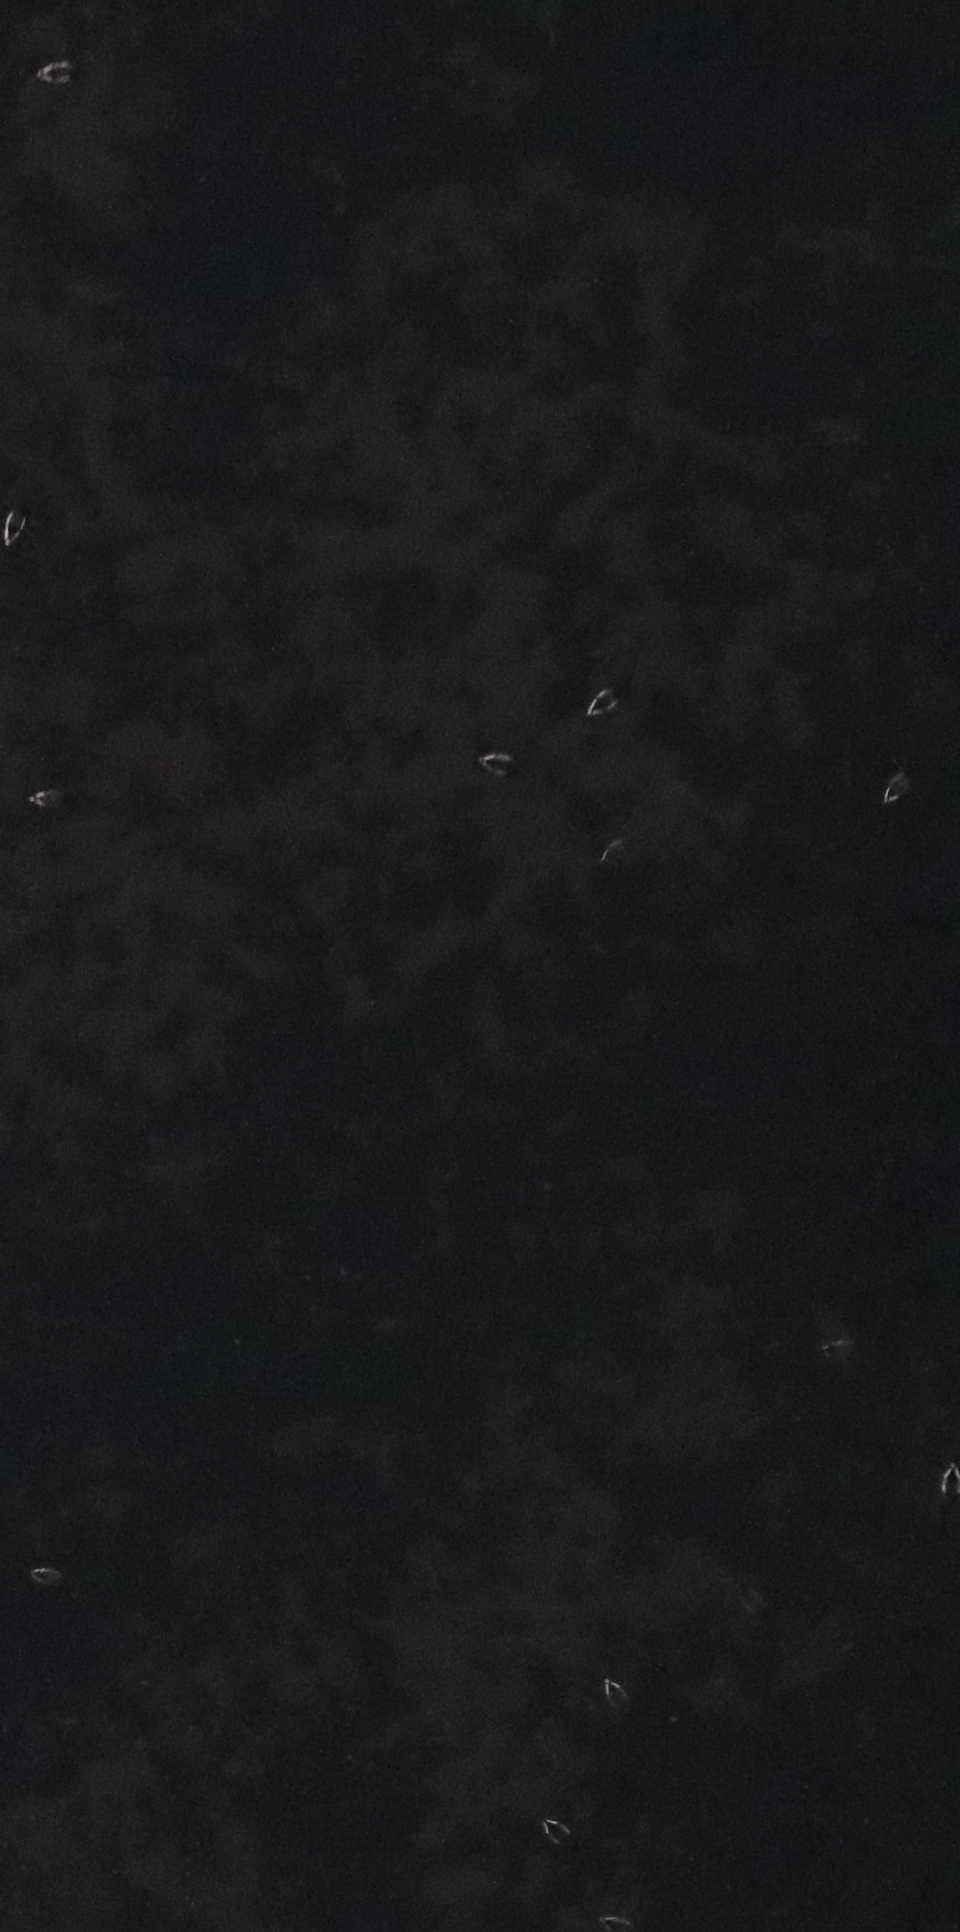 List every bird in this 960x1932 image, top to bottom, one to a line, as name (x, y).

brant (57, 74)
brant (16, 525)
brant (604, 702)
brant (496, 764)
brant (899, 787)
brant (50, 797)
brant (618, 850)
brant (838, 1347)
brant (951, 1484)
brant (46, 1577)
brant (617, 1695)
brant (560, 1833)
brant (620, 1926)